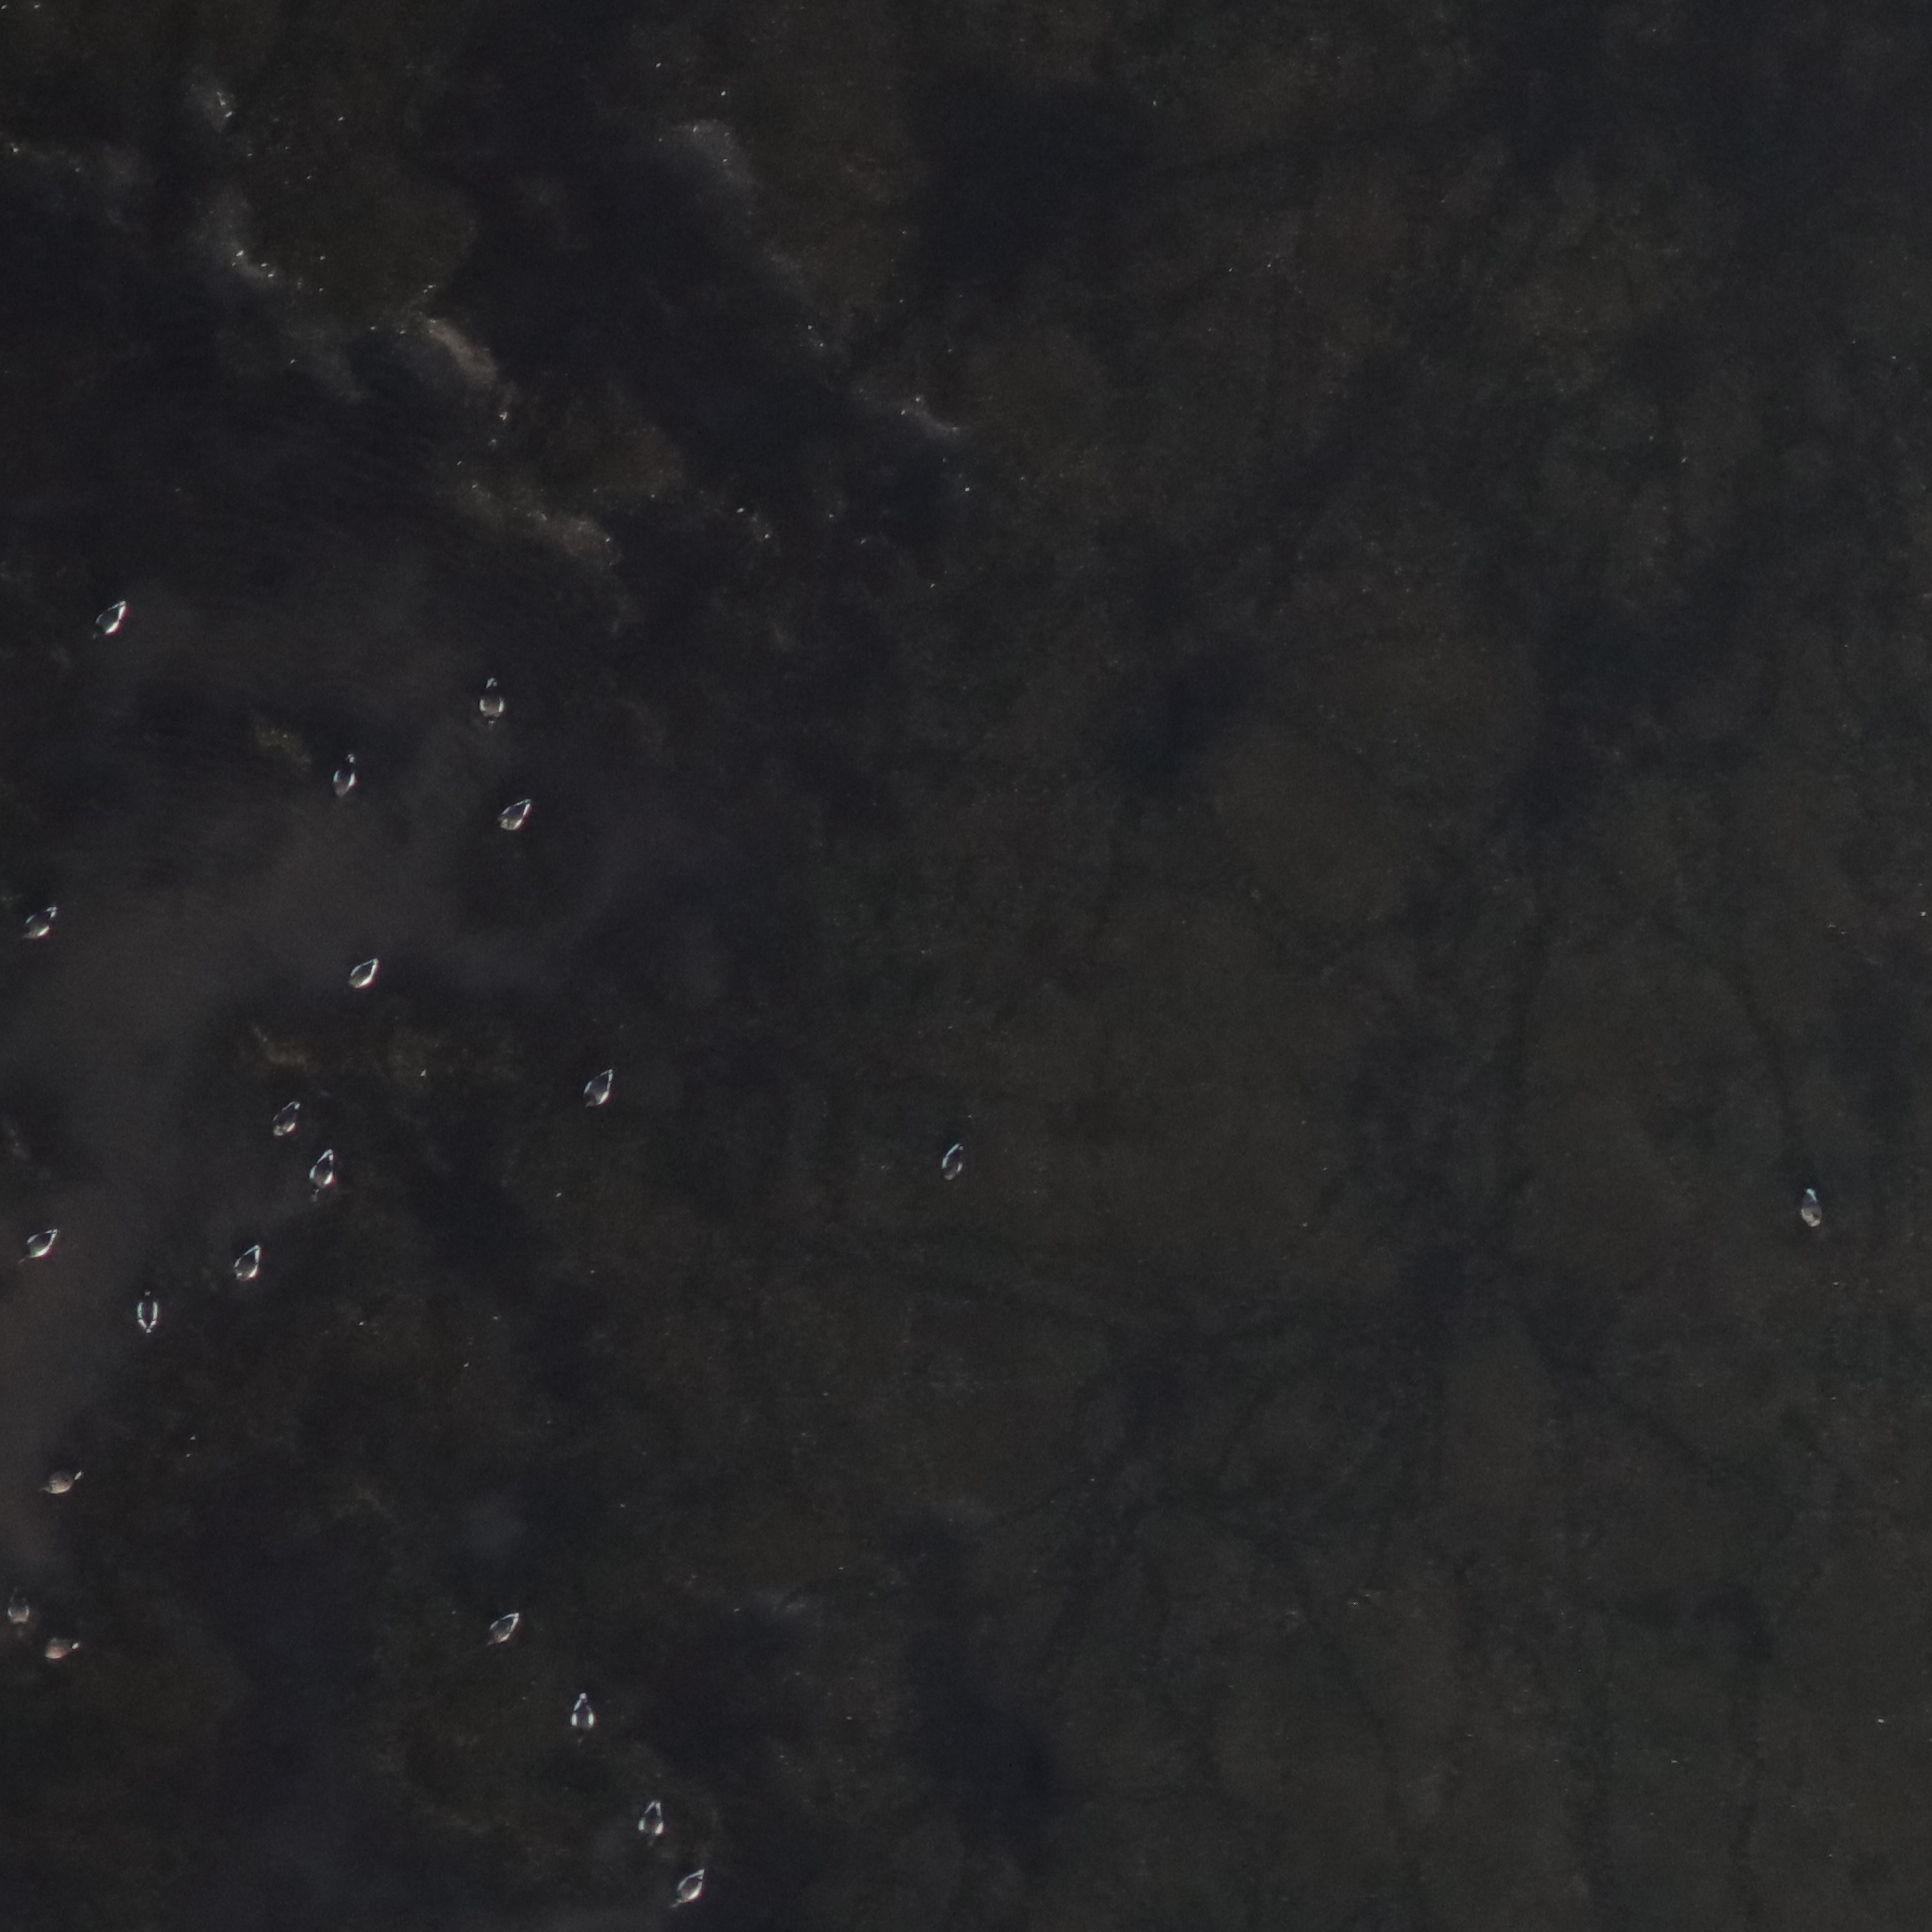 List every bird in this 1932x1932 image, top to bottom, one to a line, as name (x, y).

brant (110, 619)
brant (491, 704)
brant (344, 780)
brant (514, 817)
brant (35, 922)
brant (363, 976)
brant (598, 1089)
brant (286, 1119)
brant (949, 1158)
brant (323, 1174)
brant (1811, 1208)
brant (39, 1244)
brant (247, 1266)
brant (148, 1312)
brant (63, 1480)
brant (18, 1604)
brant (504, 1631)
brant (59, 1647)
brant (583, 1718)
brant (652, 1823)
brant (689, 1887)